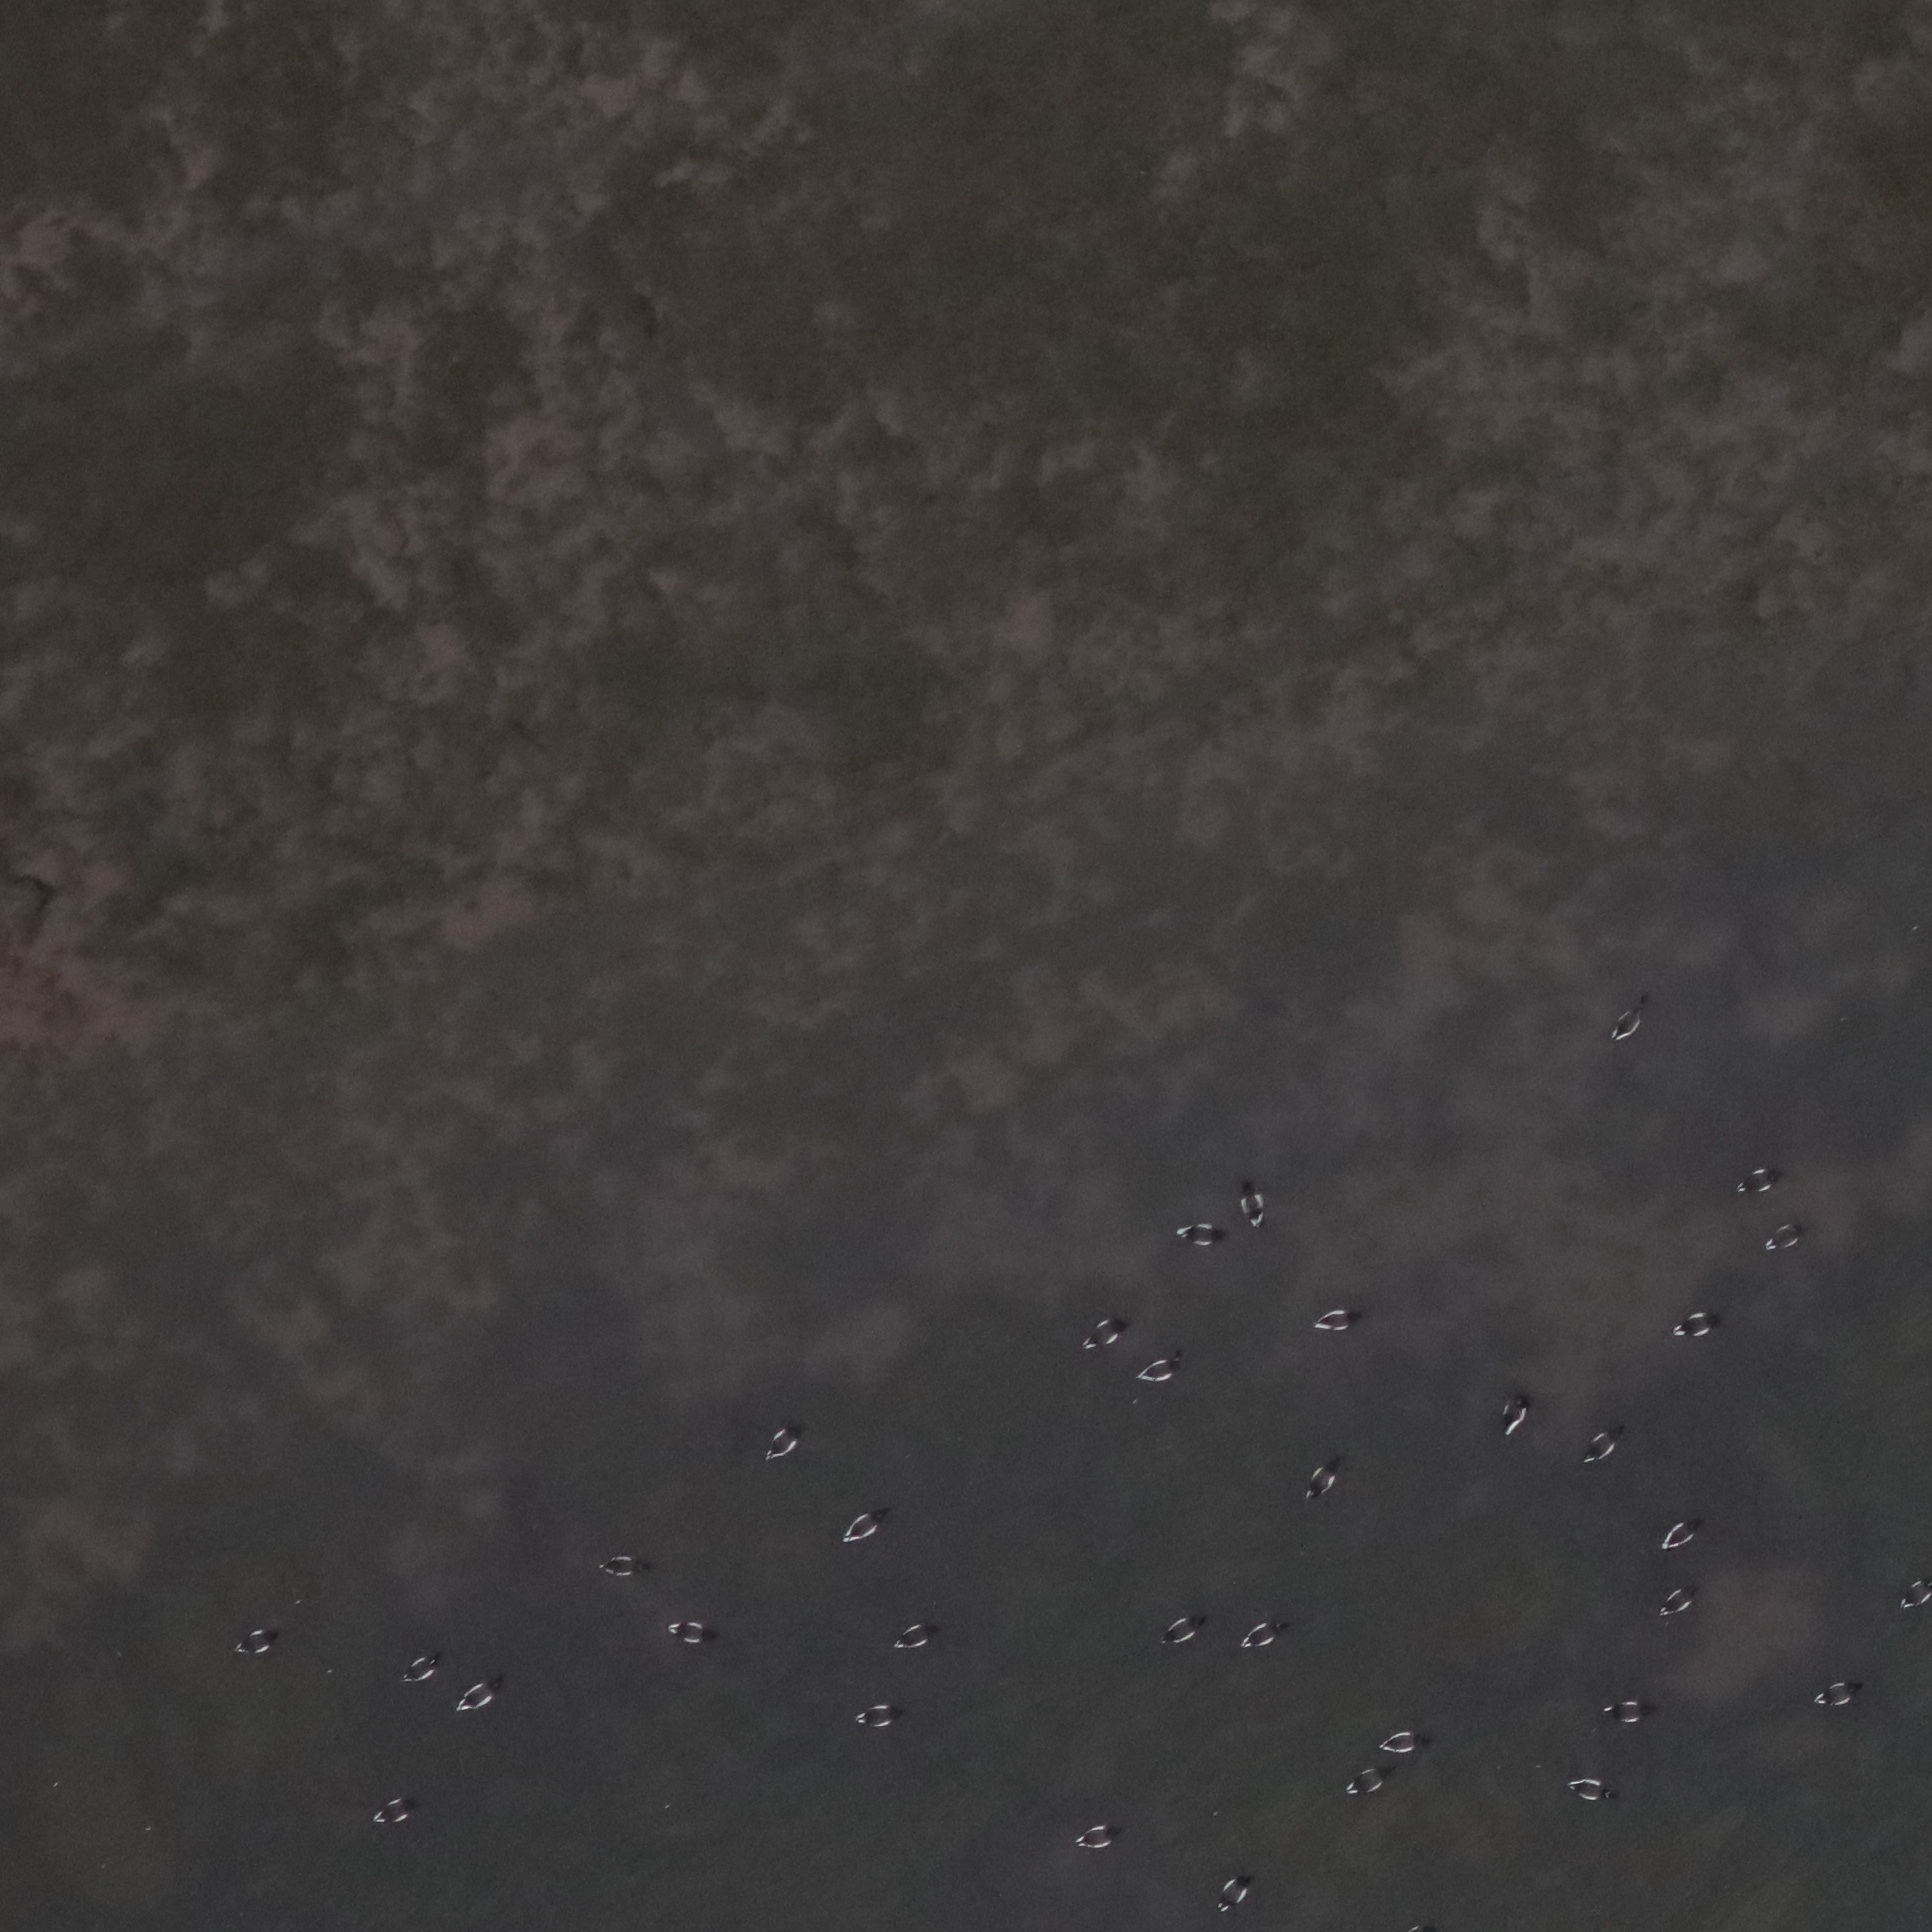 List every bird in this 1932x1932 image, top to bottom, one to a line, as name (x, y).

brant (1628, 1020)
brant (1762, 1180)
brant (1253, 1203)
brant (1201, 1232)
brant (1787, 1238)
brant (1337, 1319)
brant (1695, 1324)
brant (1105, 1333)
brant (1159, 1370)
brant (1516, 1417)
brant (785, 1443)
brant (1601, 1446)
brant (1321, 1481)
brant (865, 1526)
brant (1681, 1534)
brant (623, 1566)
brant (1919, 1593)
brant (1677, 1599)
brant (1184, 1629)
brant (689, 1631)
brant (914, 1635)
brant (1260, 1635)
brant (257, 1642)
brant (423, 1669)
brant (1839, 1692)
brant (477, 1694)
brant (1628, 1712)
brant (879, 1716)
brant (1401, 1743)
brant (1369, 1778)
brant (1591, 1790)
brant (396, 1812)
brant (1097, 1836)
brant (1233, 1891)